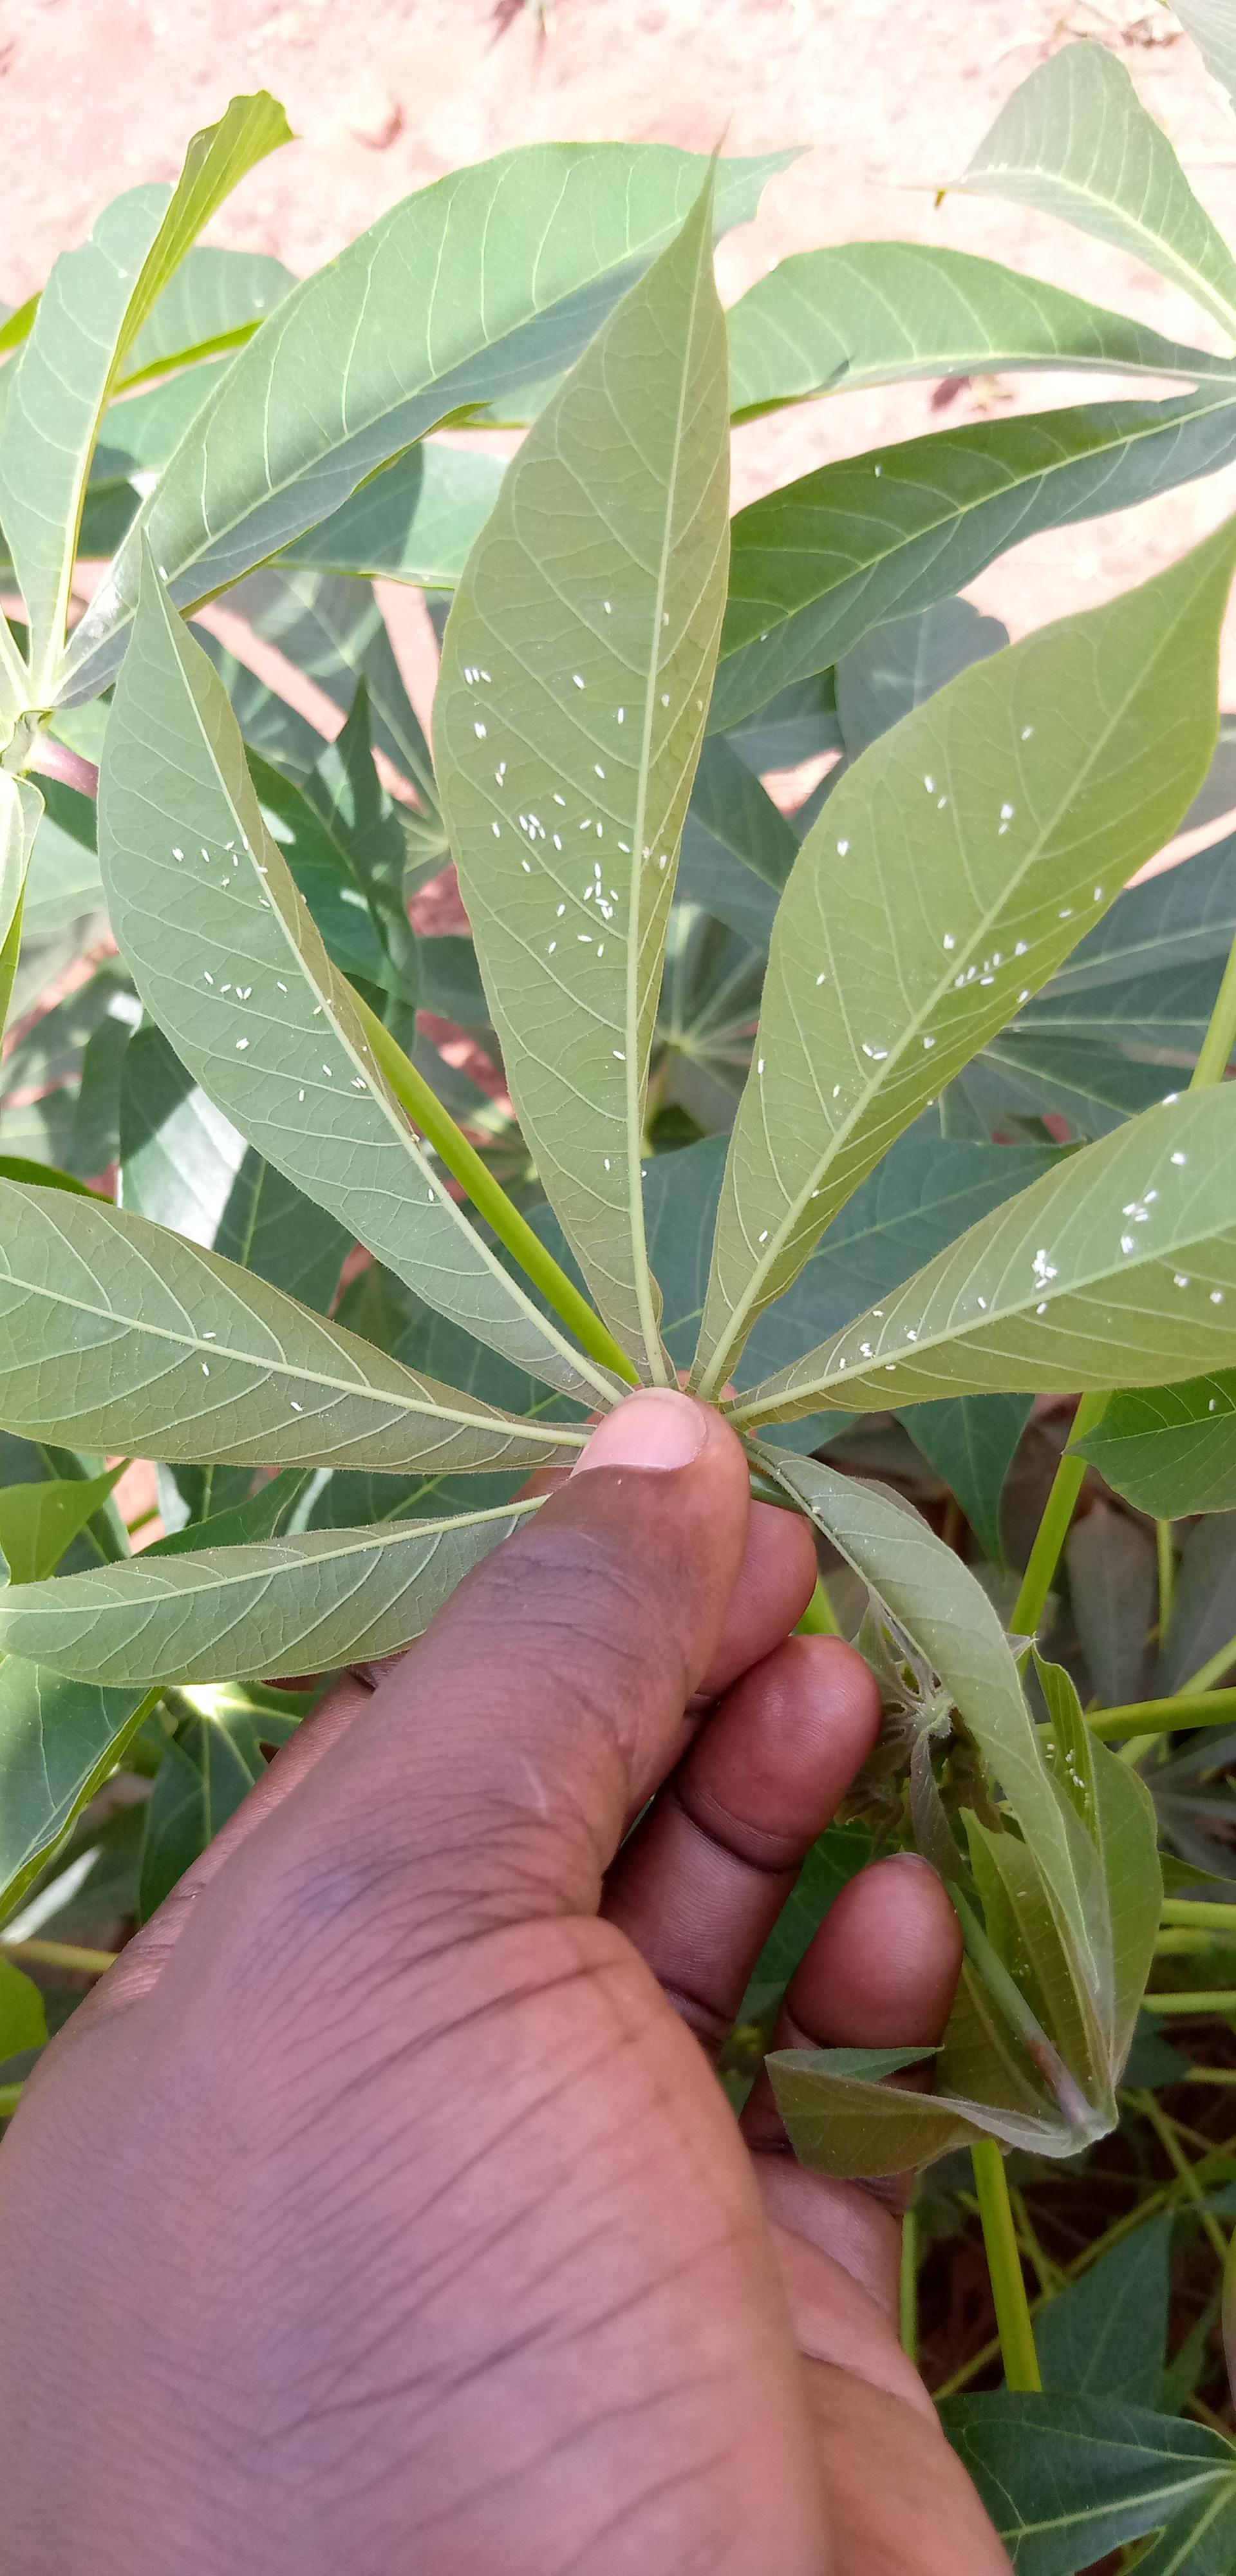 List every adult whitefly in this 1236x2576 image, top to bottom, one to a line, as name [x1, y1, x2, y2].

whitefly [872, 462, 884, 478]
whitefly [602, 598, 612, 617]
whitefly [661, 612, 670, 628]
whitefly [464, 667, 474, 685]
whitefly [472, 667, 481, 683]
whitefly [481, 670, 492, 683]
whitefly [572, 674, 586, 690]
whitefly [660, 691, 671, 710]
whitefly [616, 706, 627, 726]
whitefly [474, 722, 483, 739]
whitefly [480, 723, 488, 738]
whitefly [1020, 726, 1031, 743]
whitefly [499, 760, 509, 776]
whitefly [592, 762, 607, 780]
whitefly [494, 772, 505, 788]
whitefly [924, 774, 934, 794]
whitefly [551, 792, 567, 807]
whitefly [936, 794, 951, 808]
whitefly [1000, 802, 1006, 819]
whitefly [1007, 806, 1014, 819]
whitefly [527, 813, 542, 828]
whitefly [519, 815, 529, 831]
whitefly [579, 819, 592, 831]
whitefly [491, 820, 500, 838]
whitefly [595, 821, 606, 840]
whitefly [998, 821, 1008, 837]
whitefly [529, 824, 537, 840]
whitefly [538, 825, 548, 840]
whitefly [552, 833, 563, 853]
whitefly [241, 833, 250, 851]
whitefly [223, 839, 234, 853]
whitefly [835, 839, 848, 857]
whitefly [616, 841, 630, 855]
whitefly [642, 845, 651, 859]
whitefly [199, 846, 214, 863]
whitefly [171, 846, 185, 862]
whitefly [658, 853, 669, 872]
whitefly [231, 854, 241, 868]
whitefly [521, 859, 532, 875]
whitefly [592, 862, 604, 880]
whitefly [256, 866, 270, 874]
whitefly [220, 877, 232, 890]
whitefly [583, 885, 595, 903]
whitefly [1092, 885, 1102, 903]
whitefly [609, 889, 621, 901]
whitefly [300, 893, 308, 905]
whitefly [258, 897, 272, 909]
whitefly [596, 898, 611, 906]
whitefly [556, 903, 566, 918]
whitefly [600, 905, 610, 921]
whitefly [609, 905, 616, 919]
whitefly [1058, 907, 1074, 920]
whitefly [576, 933, 595, 943]
whitefly [942, 933, 955, 951]
whitefly [1013, 939, 1029, 957]
whitefly [548, 940, 557, 956]
whitefly [596, 943, 608, 958]
whitefly [991, 951, 1000, 967]
whitefly [981, 960, 990, 974]
whitefly [966, 963, 976, 979]
whitefly [203, 969, 213, 985]
whitefly [815, 972, 827, 989]
whitefly [953, 974, 964, 989]
whitefly [979, 974, 995, 985]
whitefly [275, 980, 288, 994]
whitefly [218, 981, 232, 992]
whitefly [234, 985, 243, 1001]
whitefly [243, 985, 254, 1000]
whitefly [1017, 989, 1029, 1006]
whitefly [312, 1005, 322, 1016]
whitefly [921, 1035, 936, 1051]
whitefly [235, 1038, 251, 1051]
whitefly [861, 1043, 872, 1056]
whitefly [611, 1048, 626, 1061]
whitefly [872, 1051, 889, 1061]
whitefly [756, 1056, 765, 1075]
whitefly [321, 1063, 332, 1077]
whitefly [357, 1075, 367, 1090]
whitefly [350, 1079, 360, 1090]
whitefly [832, 1082, 841, 1101]
whitefly [297, 1088, 308, 1104]
whitefly [1161, 1093, 1177, 1104]
whitefly [926, 1100, 935, 1108]
whitefly [1171, 1150, 1185, 1167]
whitefly [603, 1157, 612, 1173]
whitefly [641, 1169, 648, 1178]
whitefly [427, 1187, 437, 1203]
whitefly [810, 1188, 821, 1199]
whitefly [1142, 1189, 1157, 1204]
whitefly [1121, 1203, 1136, 1218]
whitefly [1134, 1214, 1151, 1222]
whitefly [758, 1229, 768, 1245]
whitefly [1119, 1233, 1129, 1255]
whitefly [1124, 1235, 1137, 1248]
whitefly [1033, 1247, 1048, 1258]
whitefly [1032, 1258, 1045, 1273]
whitefly [1045, 1265, 1059, 1280]
whitefly [1172, 1273, 1189, 1287]
whitefly [1036, 1278, 1049, 1291]
whitefly [1208, 1291, 1222, 1305]
whitefly [977, 1294, 990, 1310]
whitefly [1035, 1302, 1046, 1318]
whitefly [871, 1310, 885, 1318]
whitefly [906, 1327, 917, 1343]
whitefly [200, 1329, 218, 1340]
whitefly [858, 1341, 872, 1351]
whitefly [862, 1351, 873, 1358]
whitefly [838, 1355, 848, 1371]
whitefly [201, 1361, 211, 1378]
whitefly [884, 1365, 897, 1371]
whitefly [1208, 1398, 1217, 1412]
whitefly [289, 1399, 304, 1414]
whitefly [810, 1504, 823, 1515]
whitefly [1045, 1743, 1056, 1751]
whitefly [1069, 1748, 1075, 1754]
whitefly [1063, 1751, 1073, 1763]
whitefly [1042, 1754, 1054, 1761]
whitefly [1071, 1774, 1078, 1786]
whitefly [1078, 1780, 1086, 1788]